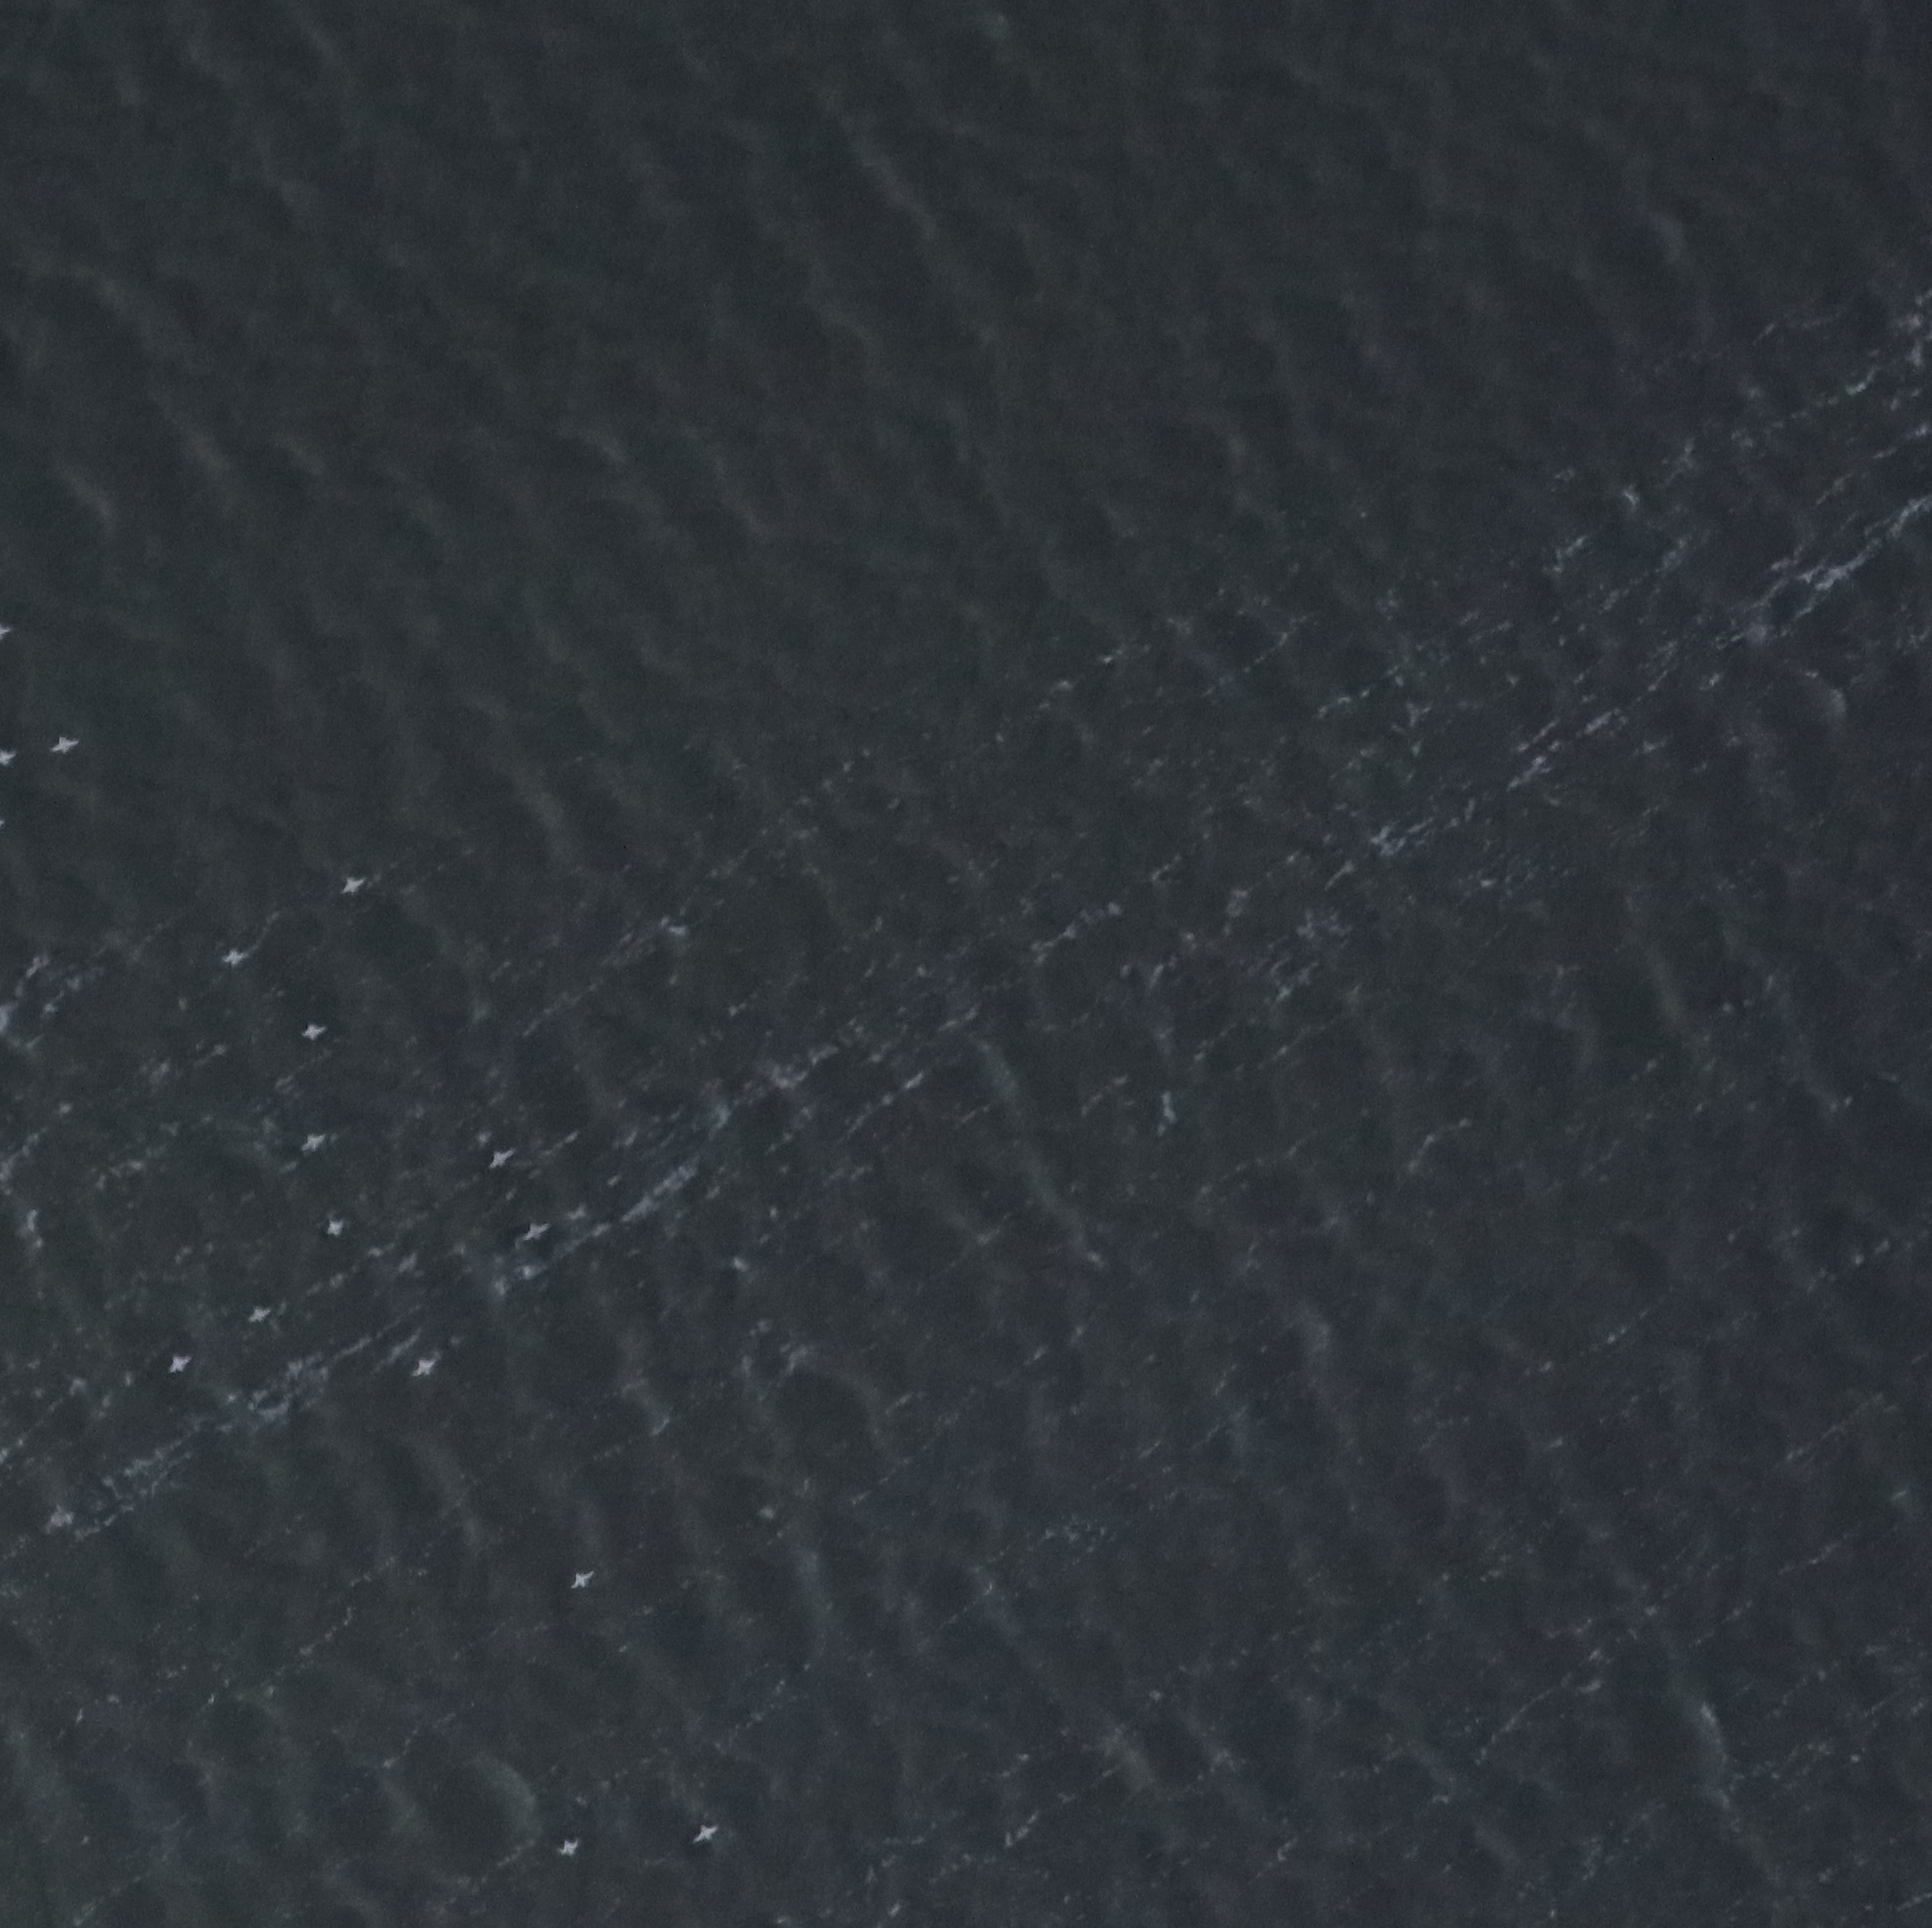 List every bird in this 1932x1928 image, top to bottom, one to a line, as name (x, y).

other bird (64, 743)
other bird (7, 764)
other bird (354, 884)
other bird (230, 957)
other bird (315, 1034)
other bird (311, 1142)
other bird (502, 1159)
other bird (338, 1228)
other bird (537, 1234)
other bird (259, 1315)
other bird (178, 1362)
other bird (424, 1368)
other bird (580, 1580)
other bird (705, 1832)
other bird (569, 1849)